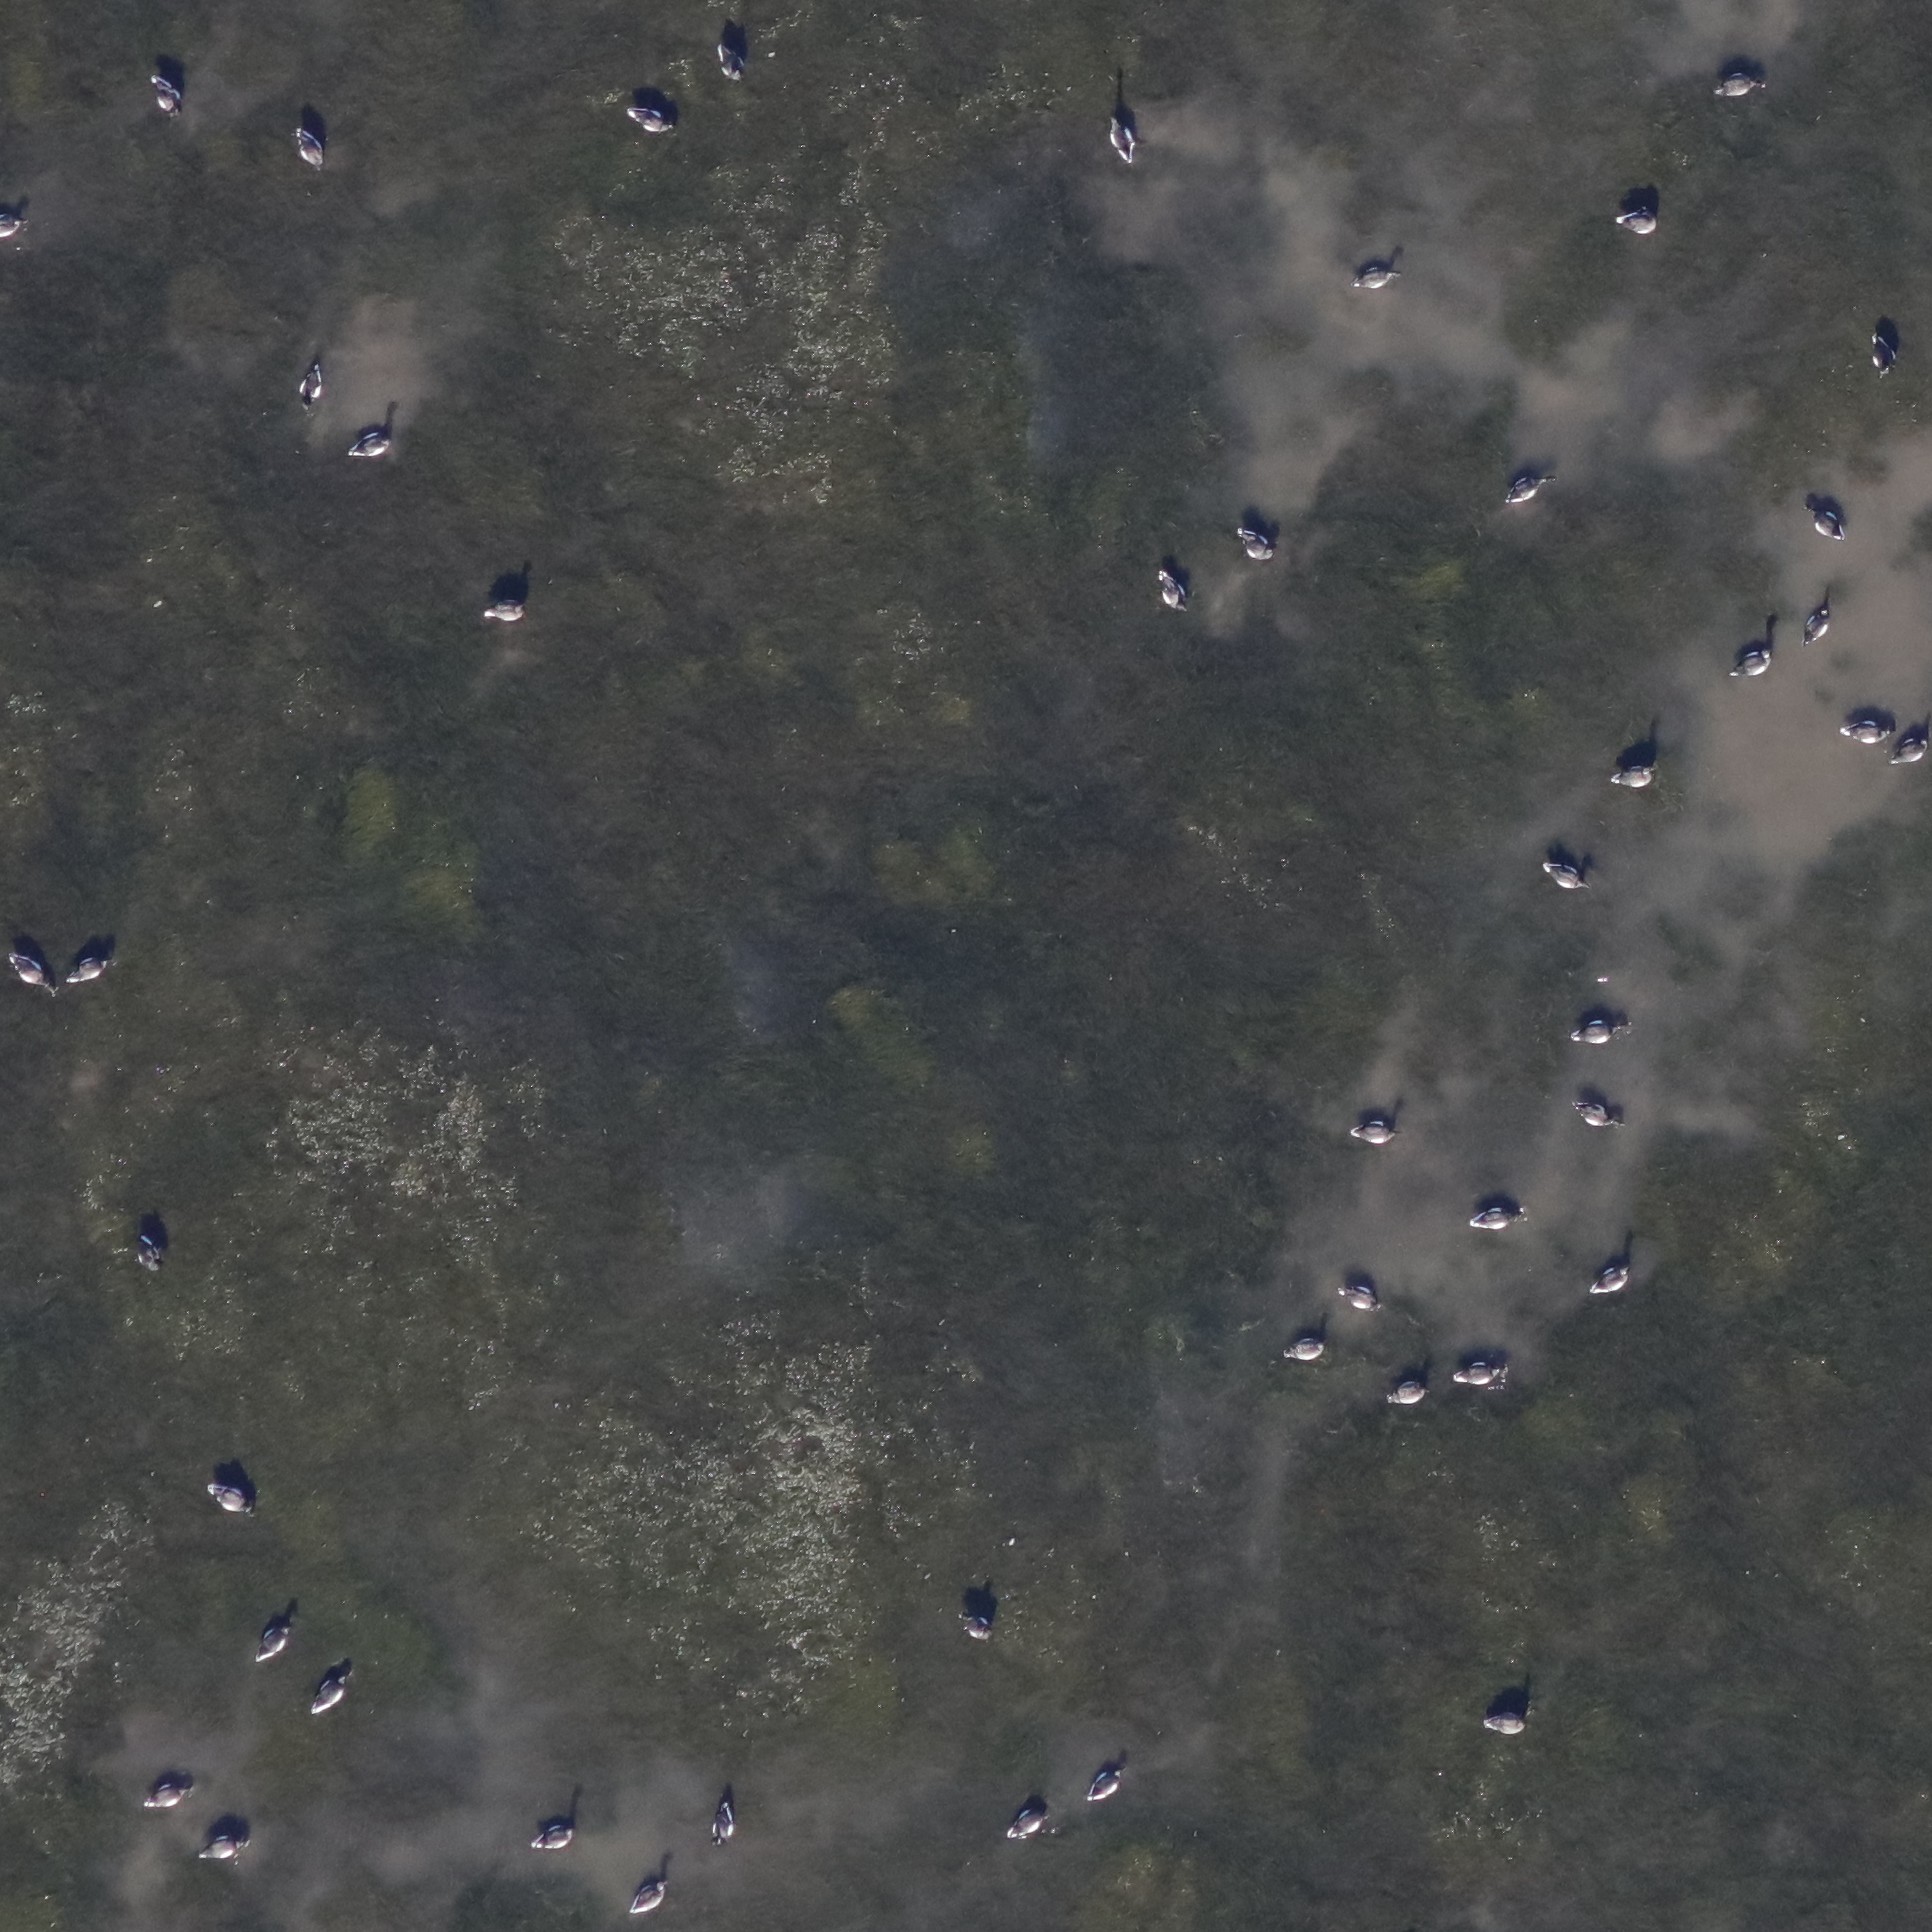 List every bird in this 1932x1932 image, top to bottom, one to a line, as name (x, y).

brant (732, 64)
brant (1739, 84)
brant (167, 96)
brant (649, 118)
brant (1121, 137)
brant (311, 149)
brant (1637, 222)
brant (0, 225)
brant (1374, 279)
brant (1883, 352)
brant (311, 385)
brant (372, 444)
brant (1527, 490)
brant (1827, 522)
brant (1256, 544)
brant (1172, 590)
brant (507, 610)
brant (1816, 623)
brant (1753, 663)
brant (1870, 731)
brant (1910, 751)
brant (1631, 771)
brant (1566, 874)
brant (28, 968)
brant (89, 968)
brant (1596, 1032)
brant (1596, 1114)
brant (1373, 1132)
brant (1496, 1217)
brant (149, 1255)
brant (1610, 1281)
brant (1361, 1297)
brant (1305, 1347)
brant (1478, 1373)
brant (1407, 1391)
brant (230, 1498)
brant (975, 1624)
brant (273, 1640)
brant (327, 1694)
brant (1506, 1723)
brant (1105, 1785)
brant (166, 1796)
brant (723, 1820)
brant (1028, 1822)
brant (554, 1837)
brant (222, 1848)
brant (648, 1898)